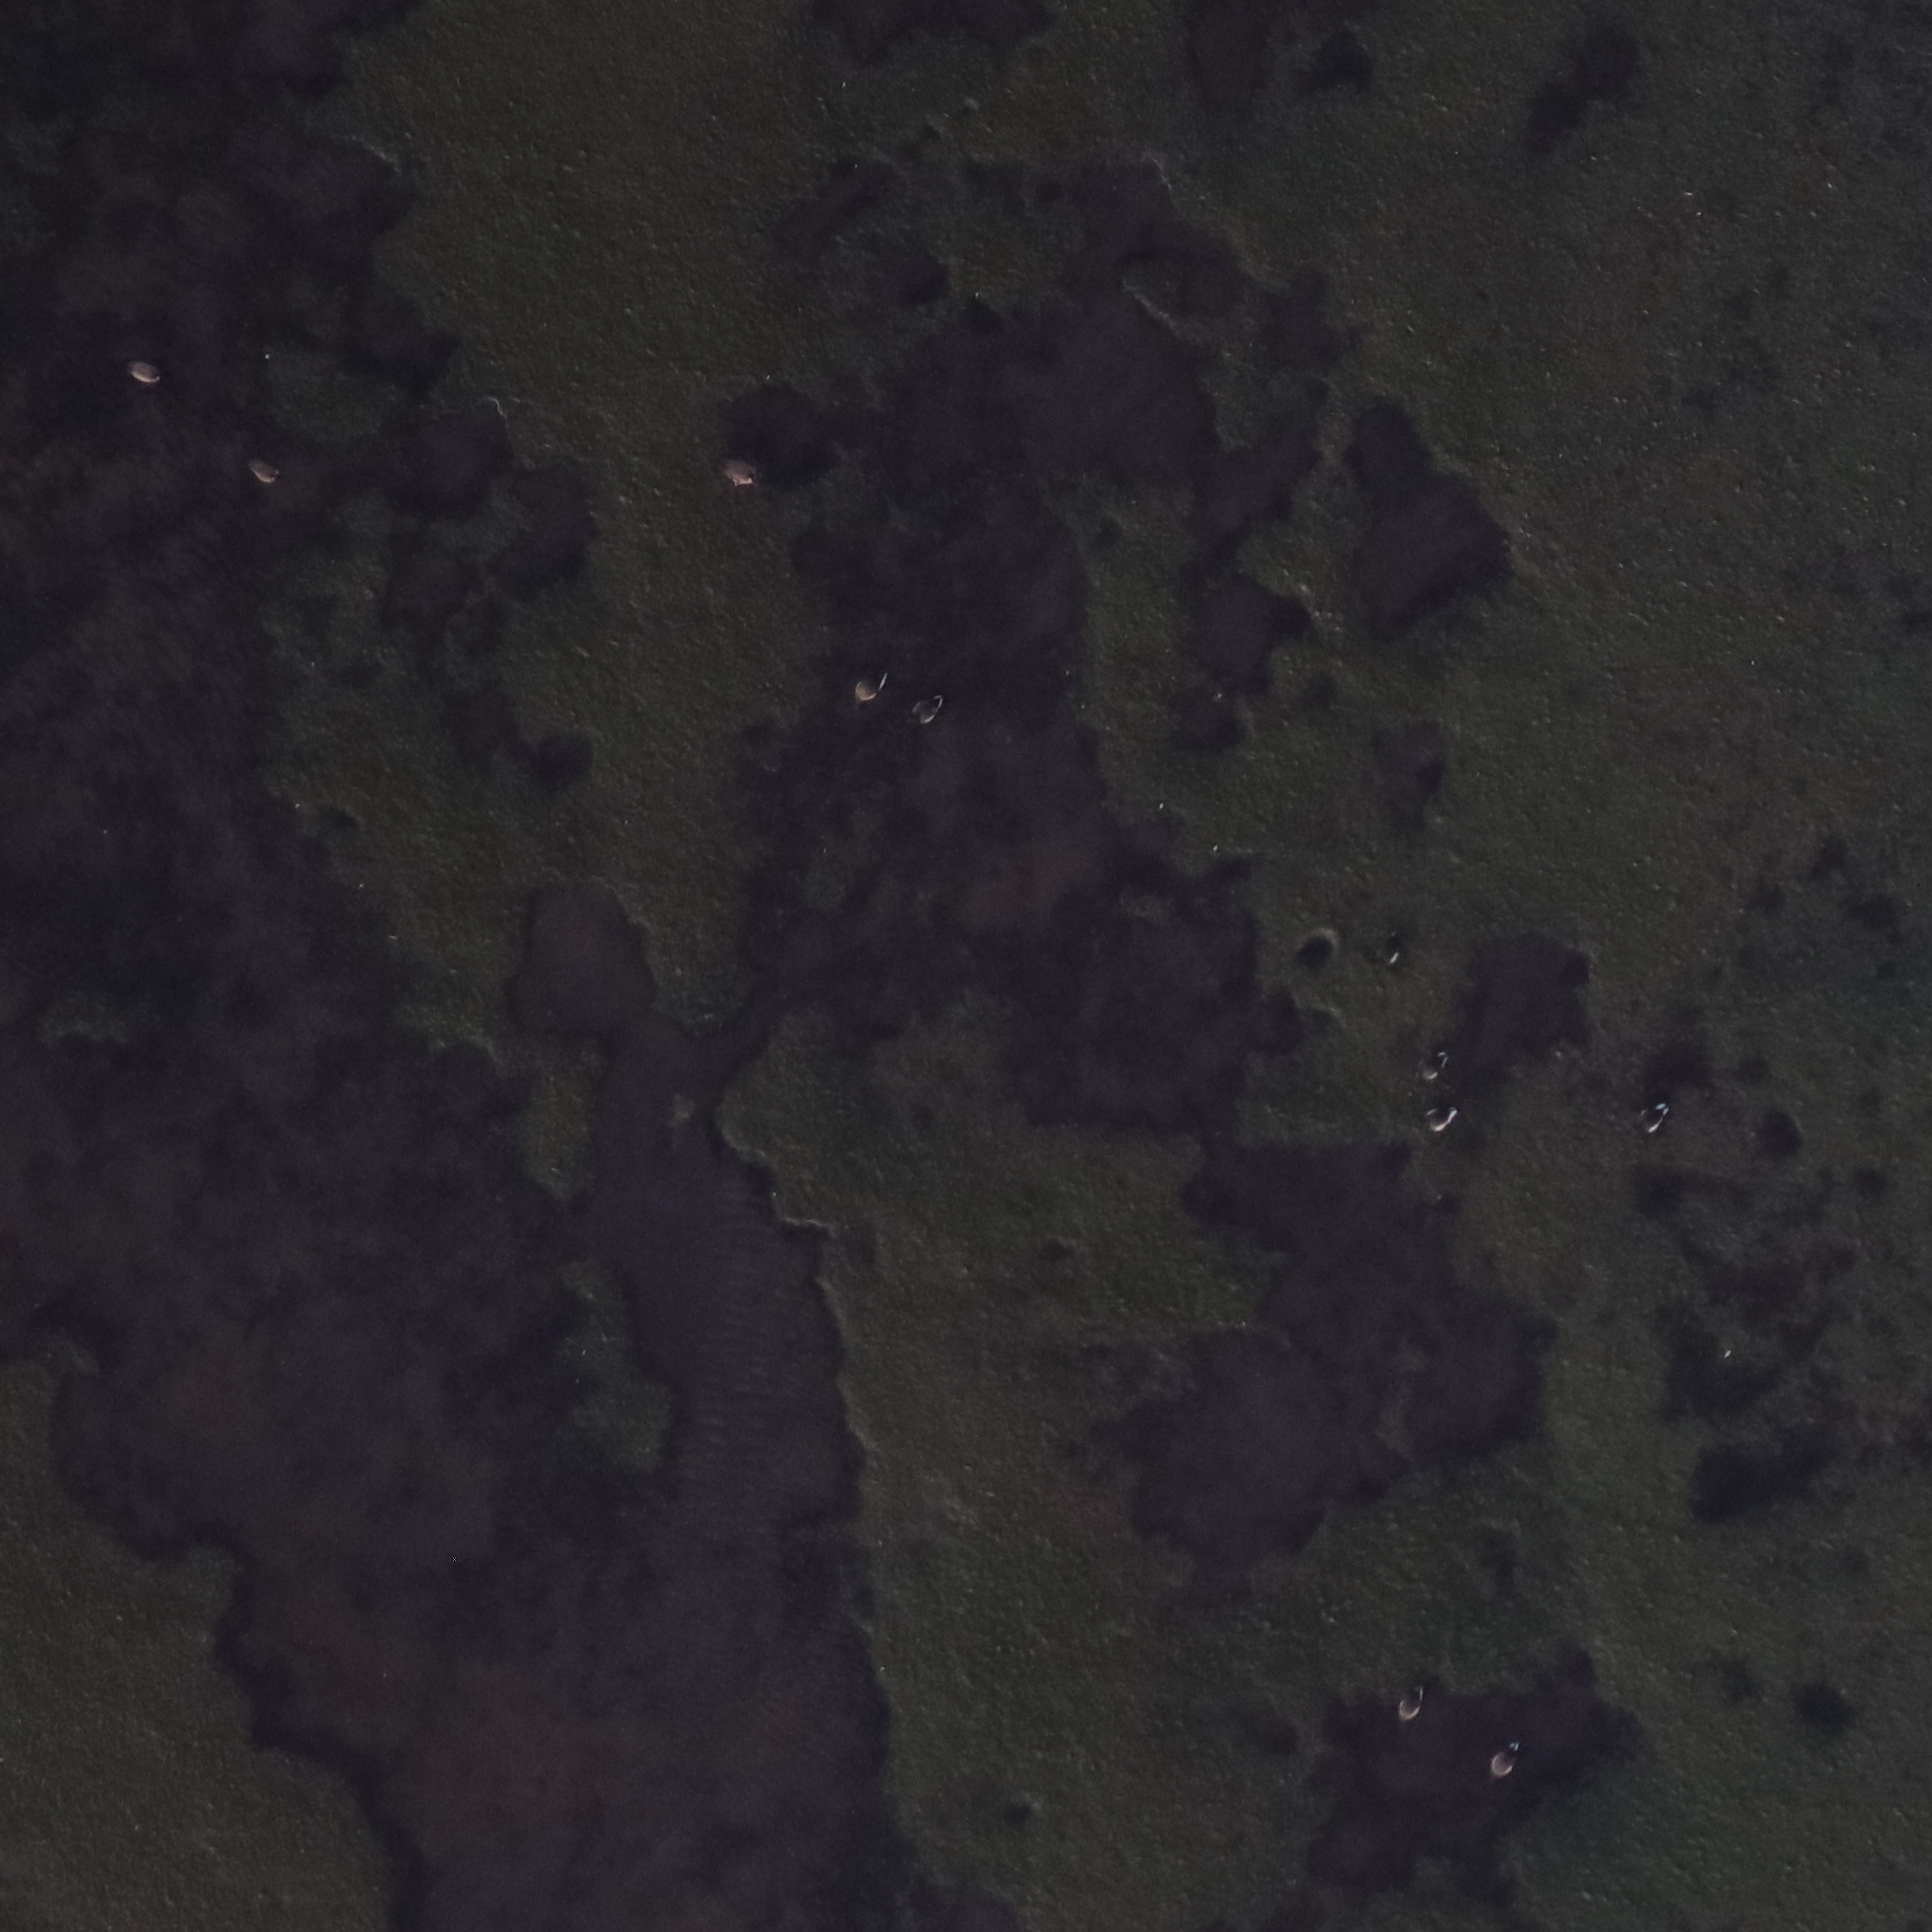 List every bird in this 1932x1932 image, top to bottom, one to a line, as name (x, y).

brant (144, 371)
Canada goose (264, 470)
Canada goose (738, 470)
brant (869, 688)
brant (926, 709)
brant (1388, 949)
brant (1431, 1066)
brant (1440, 1116)
brant (1651, 1118)
brant (1408, 1704)
brant (1502, 1761)